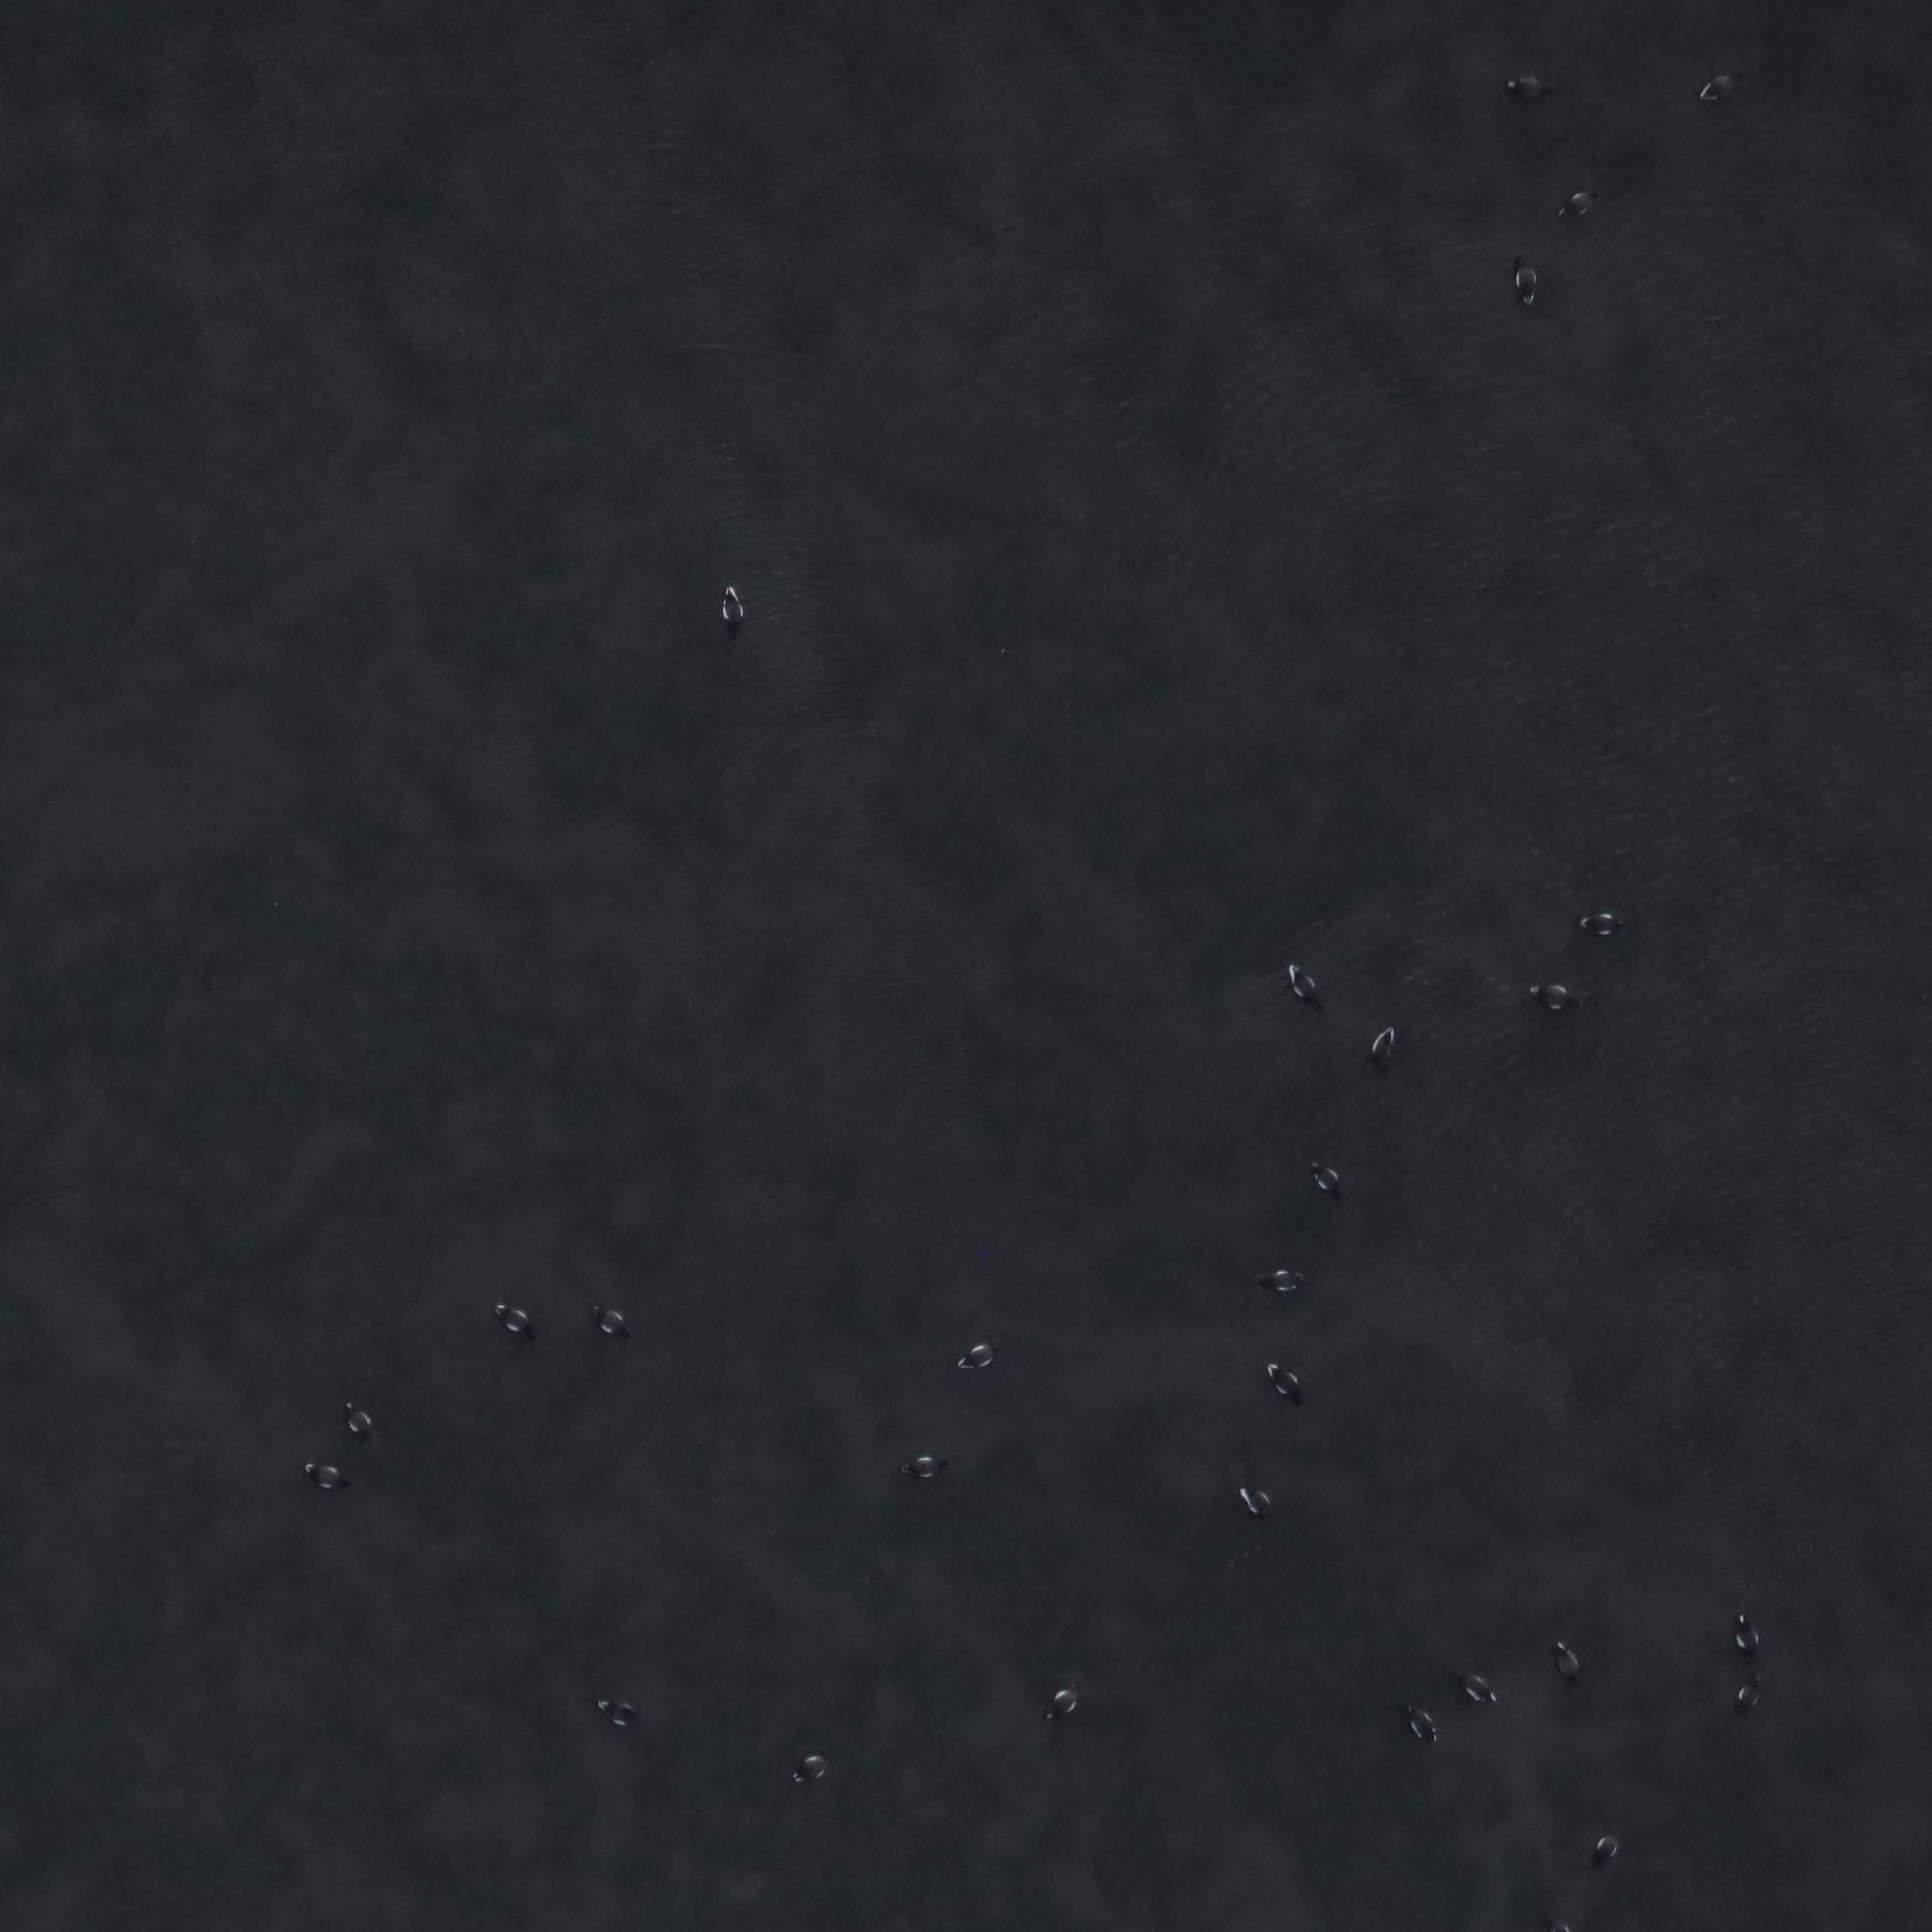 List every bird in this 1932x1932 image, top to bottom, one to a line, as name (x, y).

brant (1528, 81)
brant (1722, 84)
brant (1579, 205)
brant (1525, 281)
brant (731, 608)
brant (1601, 926)
brant (1301, 985)
brant (1553, 996)
brant (1381, 1047)
brant (1324, 1177)
brant (1284, 1281)
brant (513, 1318)
brant (609, 1320)
brant (978, 1357)
brant (1284, 1383)
brant (356, 1420)
brant (925, 1470)
brant (324, 1476)
brant (1256, 1503)
brant (1746, 1635)
brant (1564, 1662)
brant (1475, 1687)
brant (1747, 1695)
brant (1062, 1703)
brant (616, 1712)
brant (1418, 1721)
brant (809, 1767)
brant (1605, 1847)